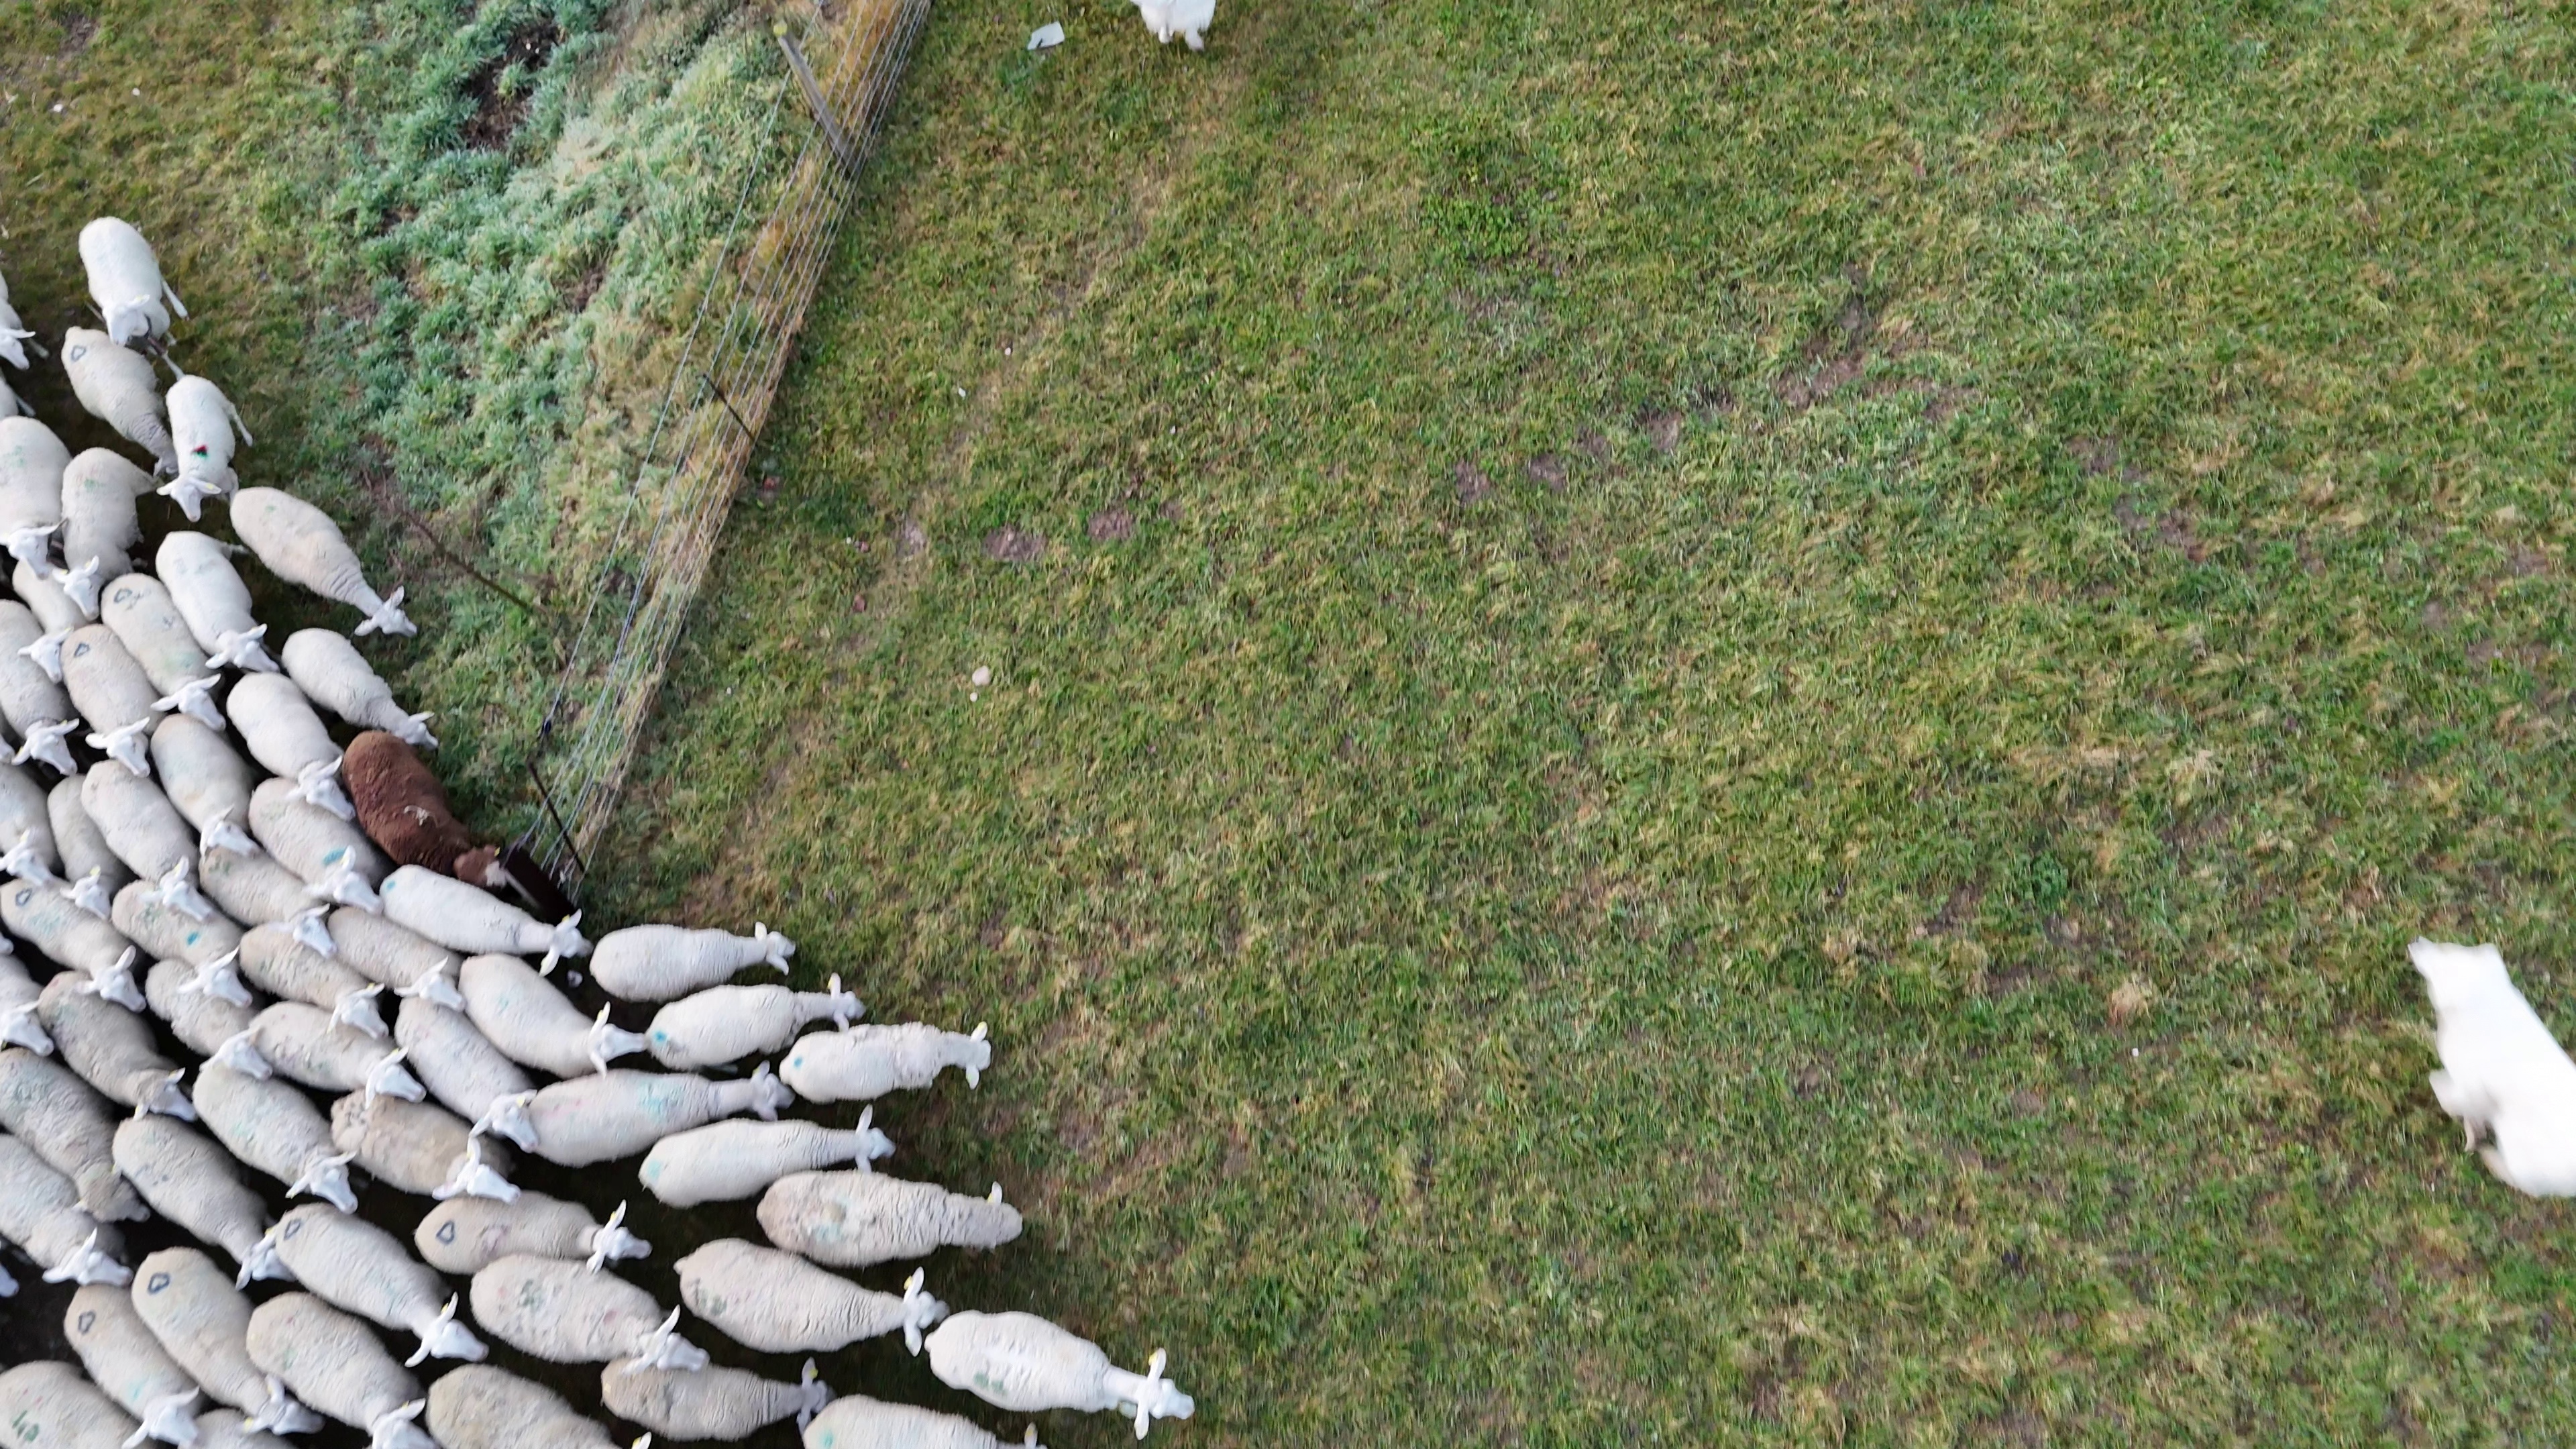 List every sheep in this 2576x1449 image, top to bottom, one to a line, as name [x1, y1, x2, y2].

sheep [77, 217, 185, 380]
sheep [0, 267, 48, 371]
sheep [61, 326, 178, 481]
sheep [159, 375, 254, 523]
sheep [1, 415, 73, 580]
sheep [53, 447, 152, 621]
sheep [227, 487, 419, 641]
sheep [154, 531, 278, 676]
sheep [13, 558, 90, 683]
sheep [100, 574, 226, 732]
sheep [0, 599, 81, 777]
sheep [45, 623, 160, 780]
sheep [281, 629, 443, 752]
sheep [225, 673, 355, 821]
sheep [151, 715, 264, 856]
sheep [340, 731, 509, 893]
sheep [82, 761, 215, 924]
sheep [0, 764, 58, 888]
sheep [46, 773, 124, 921]
sheep [248, 778, 383, 914]
sheep [197, 844, 337, 959]
sheep [380, 864, 593, 977]
sheep [0, 876, 146, 1013]
sheep [113, 880, 253, 1006]
sheep [327, 899, 466, 1013]
sheep [238, 922, 390, 1044]
sheep [590, 922, 796, 1001]
sheep [0, 951, 51, 1060]
sheep [463, 955, 652, 1078]
sheep [144, 957, 270, 1082]
sheep [37, 969, 198, 1124]
sheep [647, 972, 867, 1068]
sheep [395, 995, 539, 1152]
sheep [249, 1000, 427, 1109]
sheep [778, 1021, 993, 1102]
sheep [1, 1045, 148, 1219]
sheep [189, 1060, 361, 1213]
sheep [529, 1062, 796, 1170]
sheep [328, 1091, 523, 1206]
sheep [642, 1103, 897, 1207]
sheep [113, 1117, 296, 1290]
sheep [0, 1135, 134, 1285]
sheep [757, 1170, 1022, 1262]
sheep [415, 1194, 654, 1276]
sheep [278, 1204, 491, 1366]
sheep [672, 1238, 946, 1355]
sheep [133, 1248, 326, 1434]
sheep [471, 1254, 710, 1371]
sheep [65, 1283, 205, 1449]
sheep [244, 1292, 433, 1449]
sheep [925, 1310, 1194, 1440]
sheep [600, 1356, 829, 1438]
sheep [0, 1361, 148, 1449]
sheep [425, 1365, 651, 1449]
sheep [801, 1395, 1048, 1449]